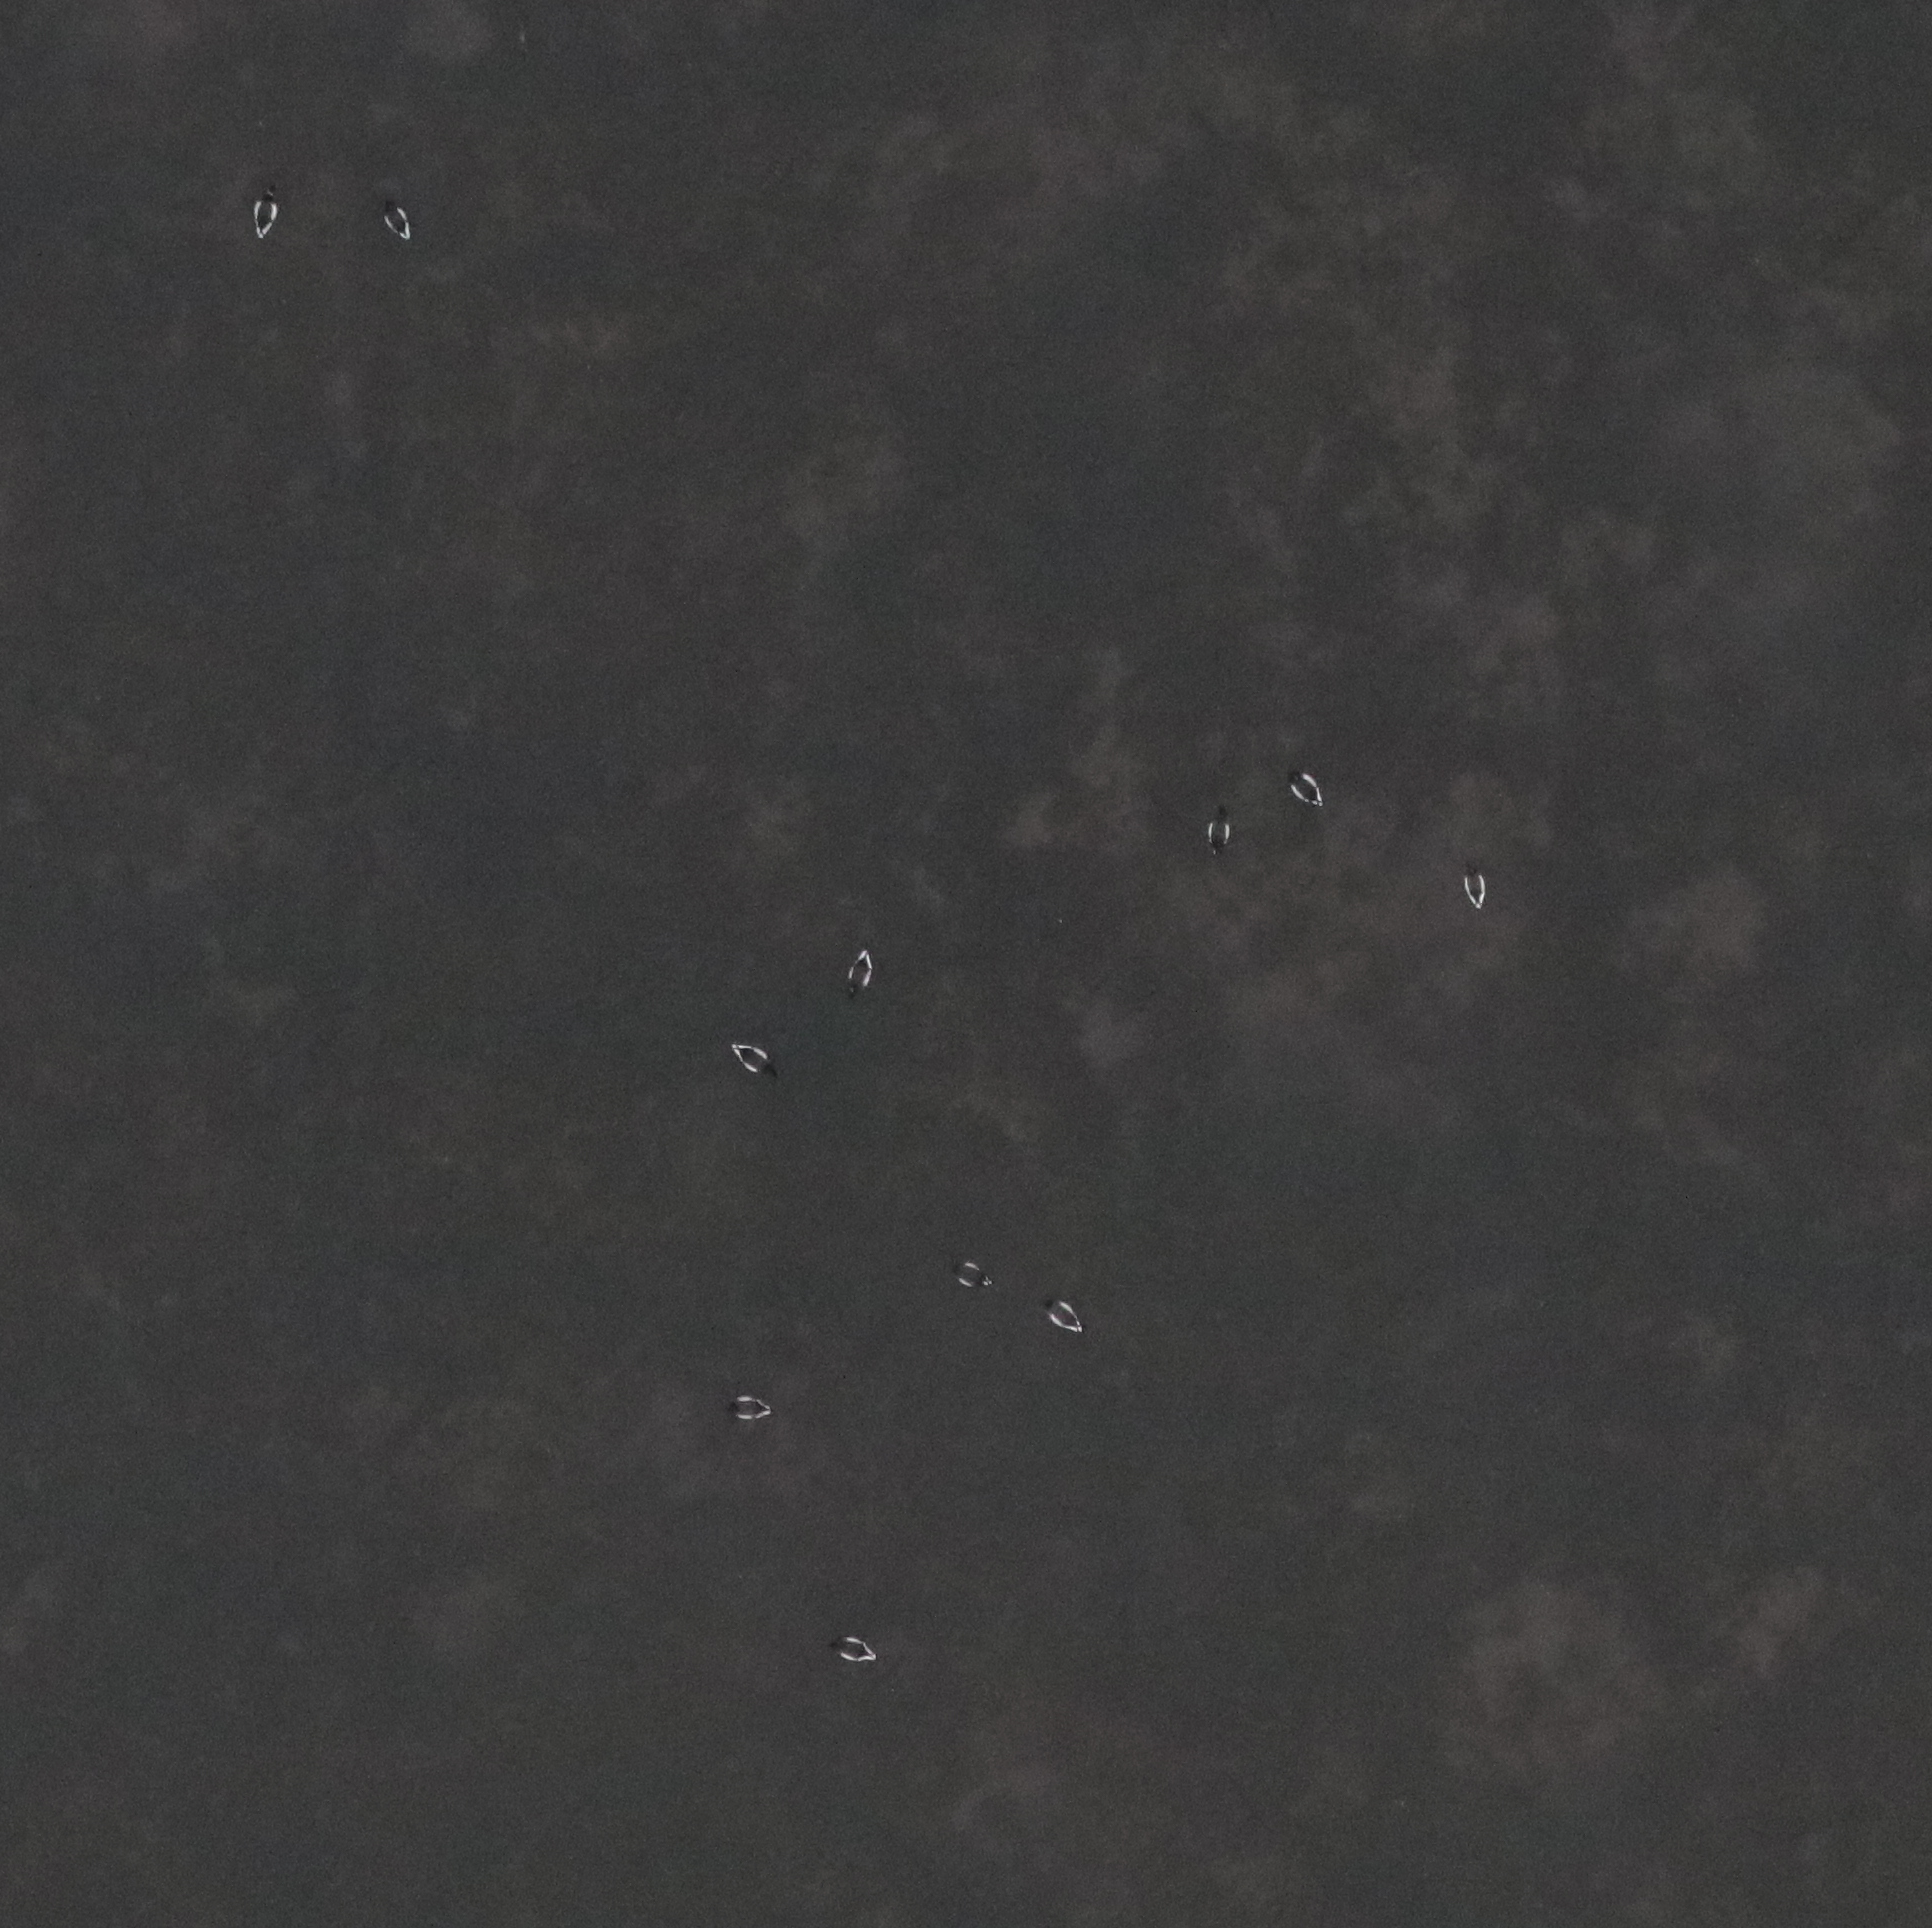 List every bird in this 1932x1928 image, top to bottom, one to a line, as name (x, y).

brant (266, 215)
brant (398, 221)
brant (1307, 790)
brant (1221, 833)
brant (1475, 886)
brant (860, 974)
brant (753, 1061)
brant (971, 1277)
brant (1064, 1317)
brant (749, 1408)
brant (855, 1651)